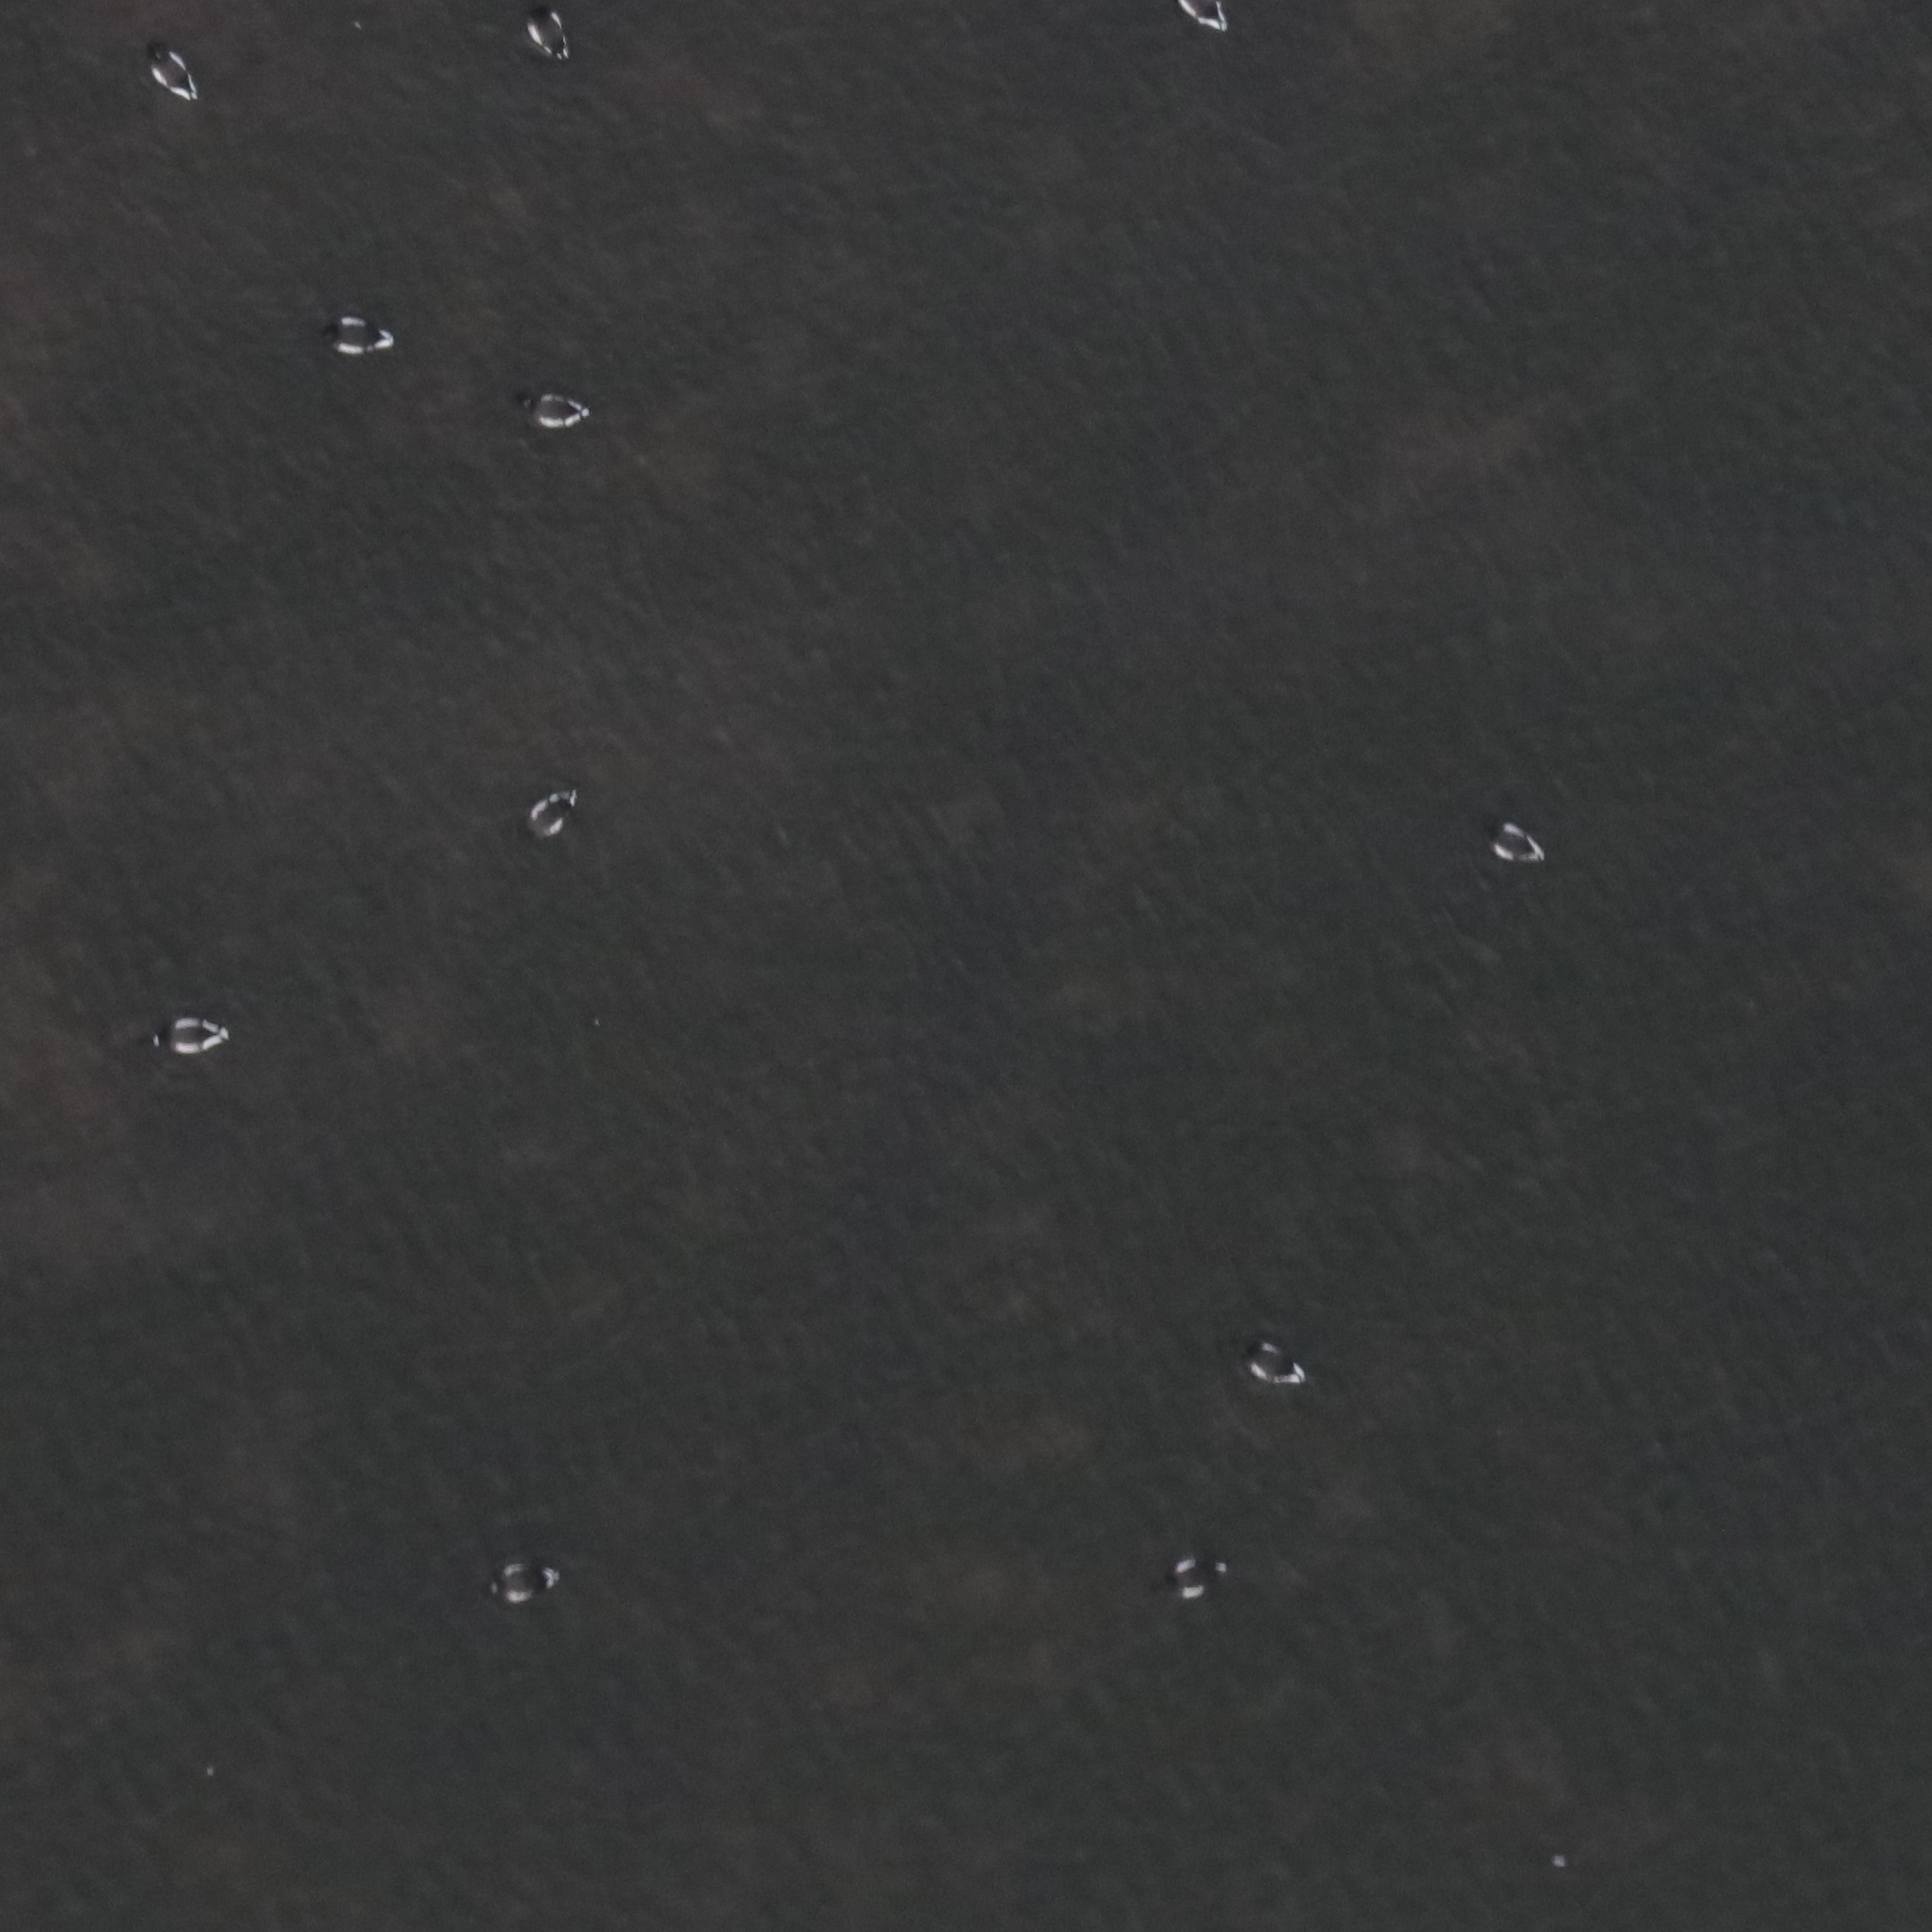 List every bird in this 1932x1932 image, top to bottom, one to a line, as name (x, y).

brant (1200, 0)
brant (547, 32)
brant (171, 72)
brant (356, 336)
brant (554, 410)
brant (551, 815)
brant (1513, 844)
brant (187, 1034)
brant (1270, 1363)
brant (1193, 1574)
brant (519, 1583)